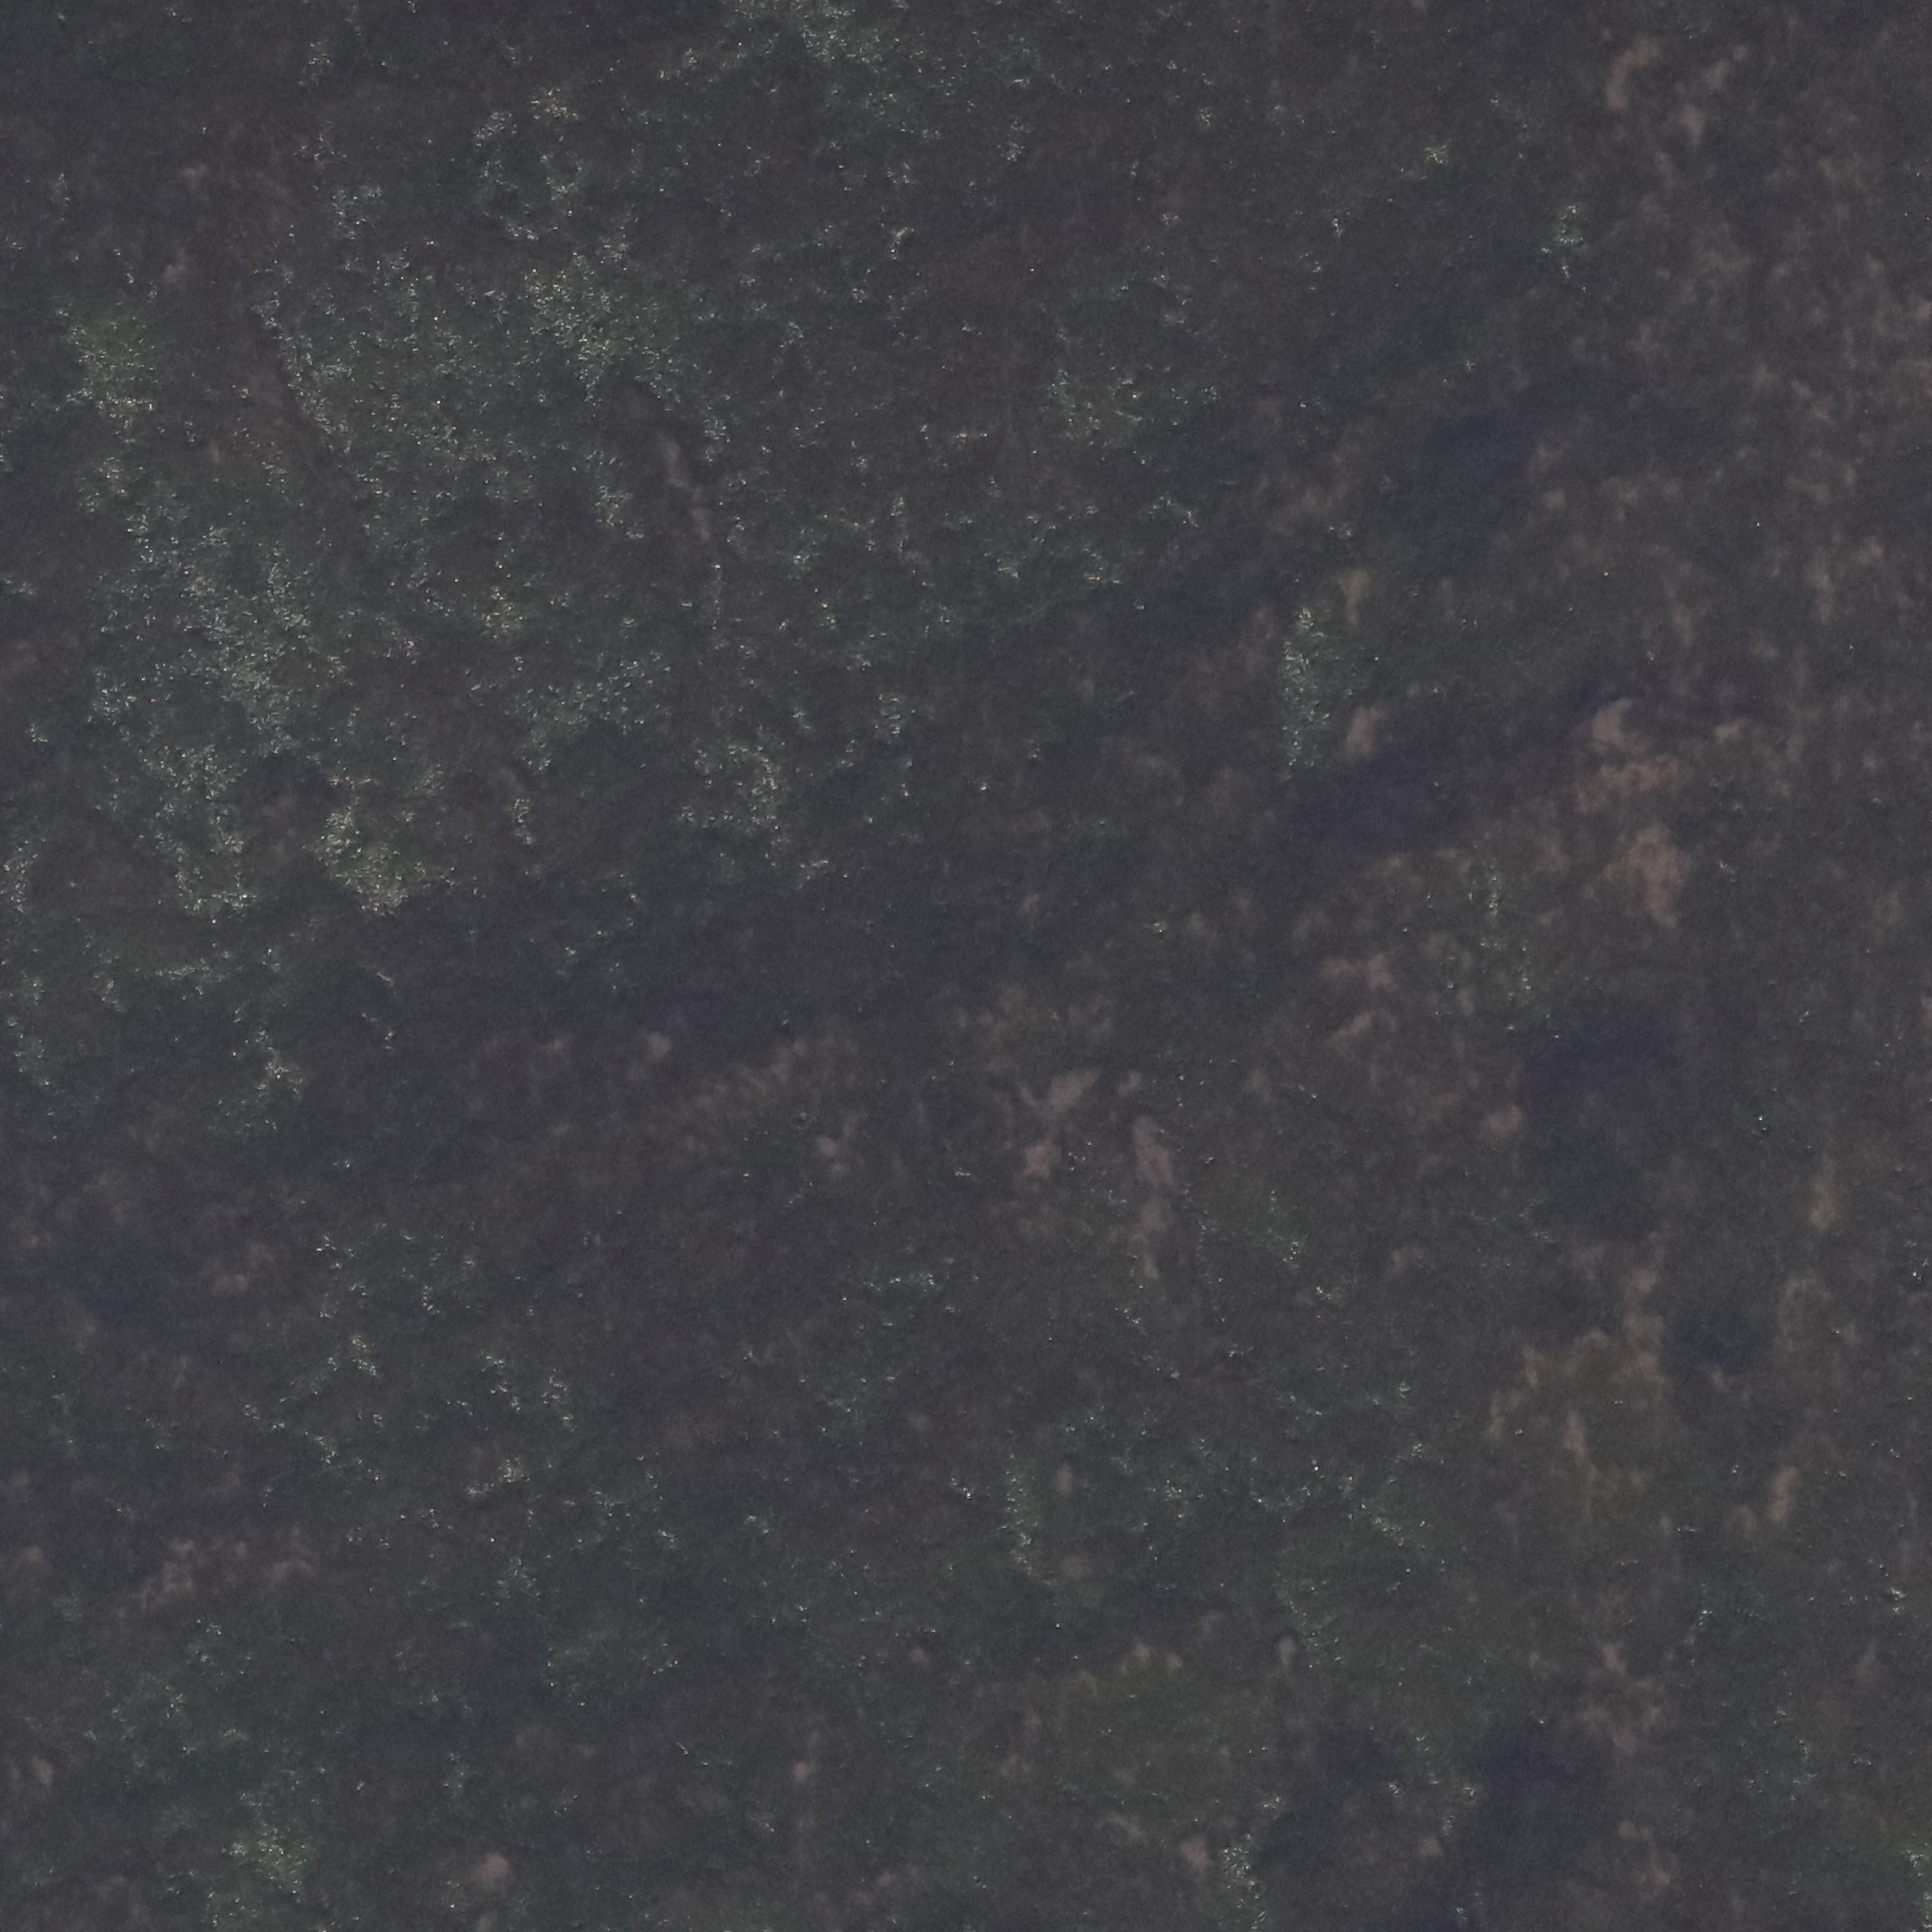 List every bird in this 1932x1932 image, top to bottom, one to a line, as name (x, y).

None